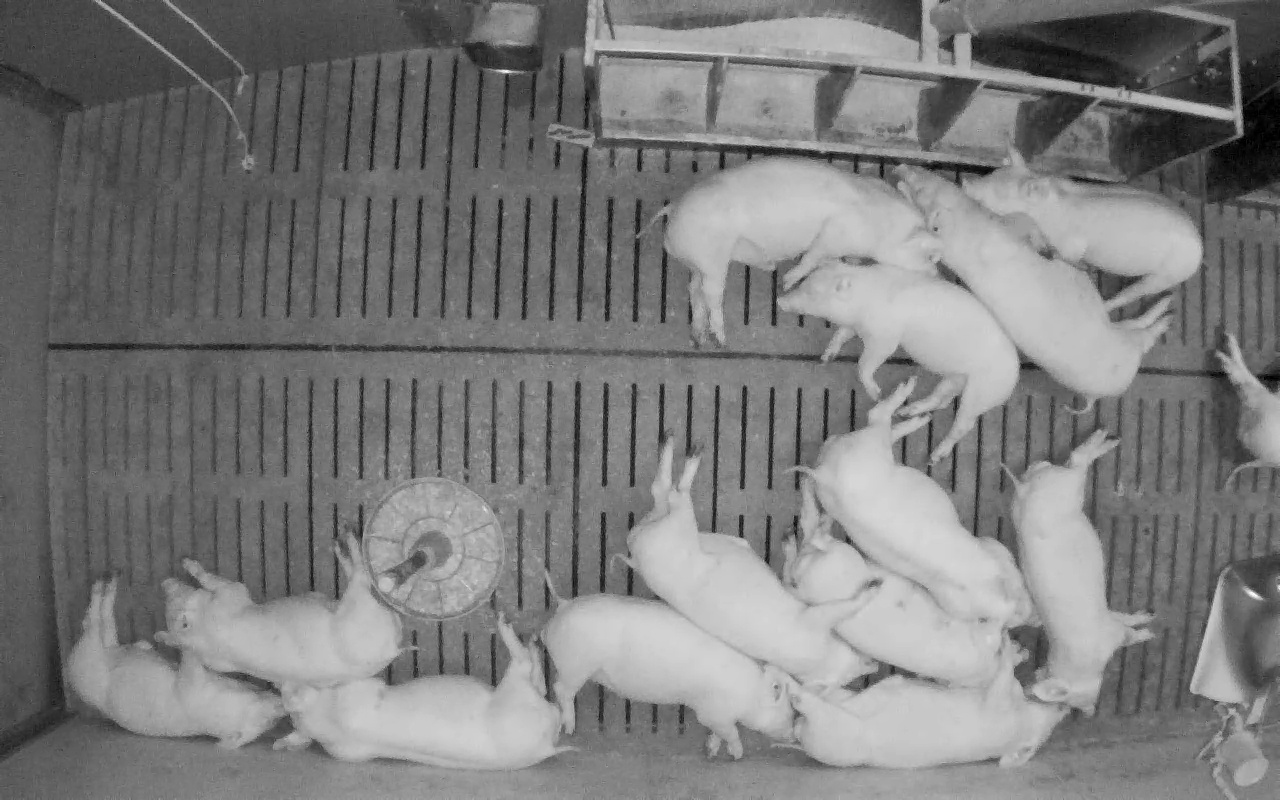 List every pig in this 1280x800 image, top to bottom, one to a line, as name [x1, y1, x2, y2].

pig [962, 144, 1206, 315]
pig [635, 156, 946, 351]
pig [890, 162, 1174, 416]
pig [774, 258, 1022, 464]
pig [1210, 329, 1279, 491]
pig [782, 374, 1045, 631]
pig [609, 426, 884, 699]
pig [996, 427, 1159, 716]
pig [781, 471, 1032, 688]
pig [153, 530, 422, 692]
pig [540, 567, 798, 760]
pig [65, 573, 289, 752]
pig [273, 613, 583, 769]
pig [763, 629, 1074, 770]